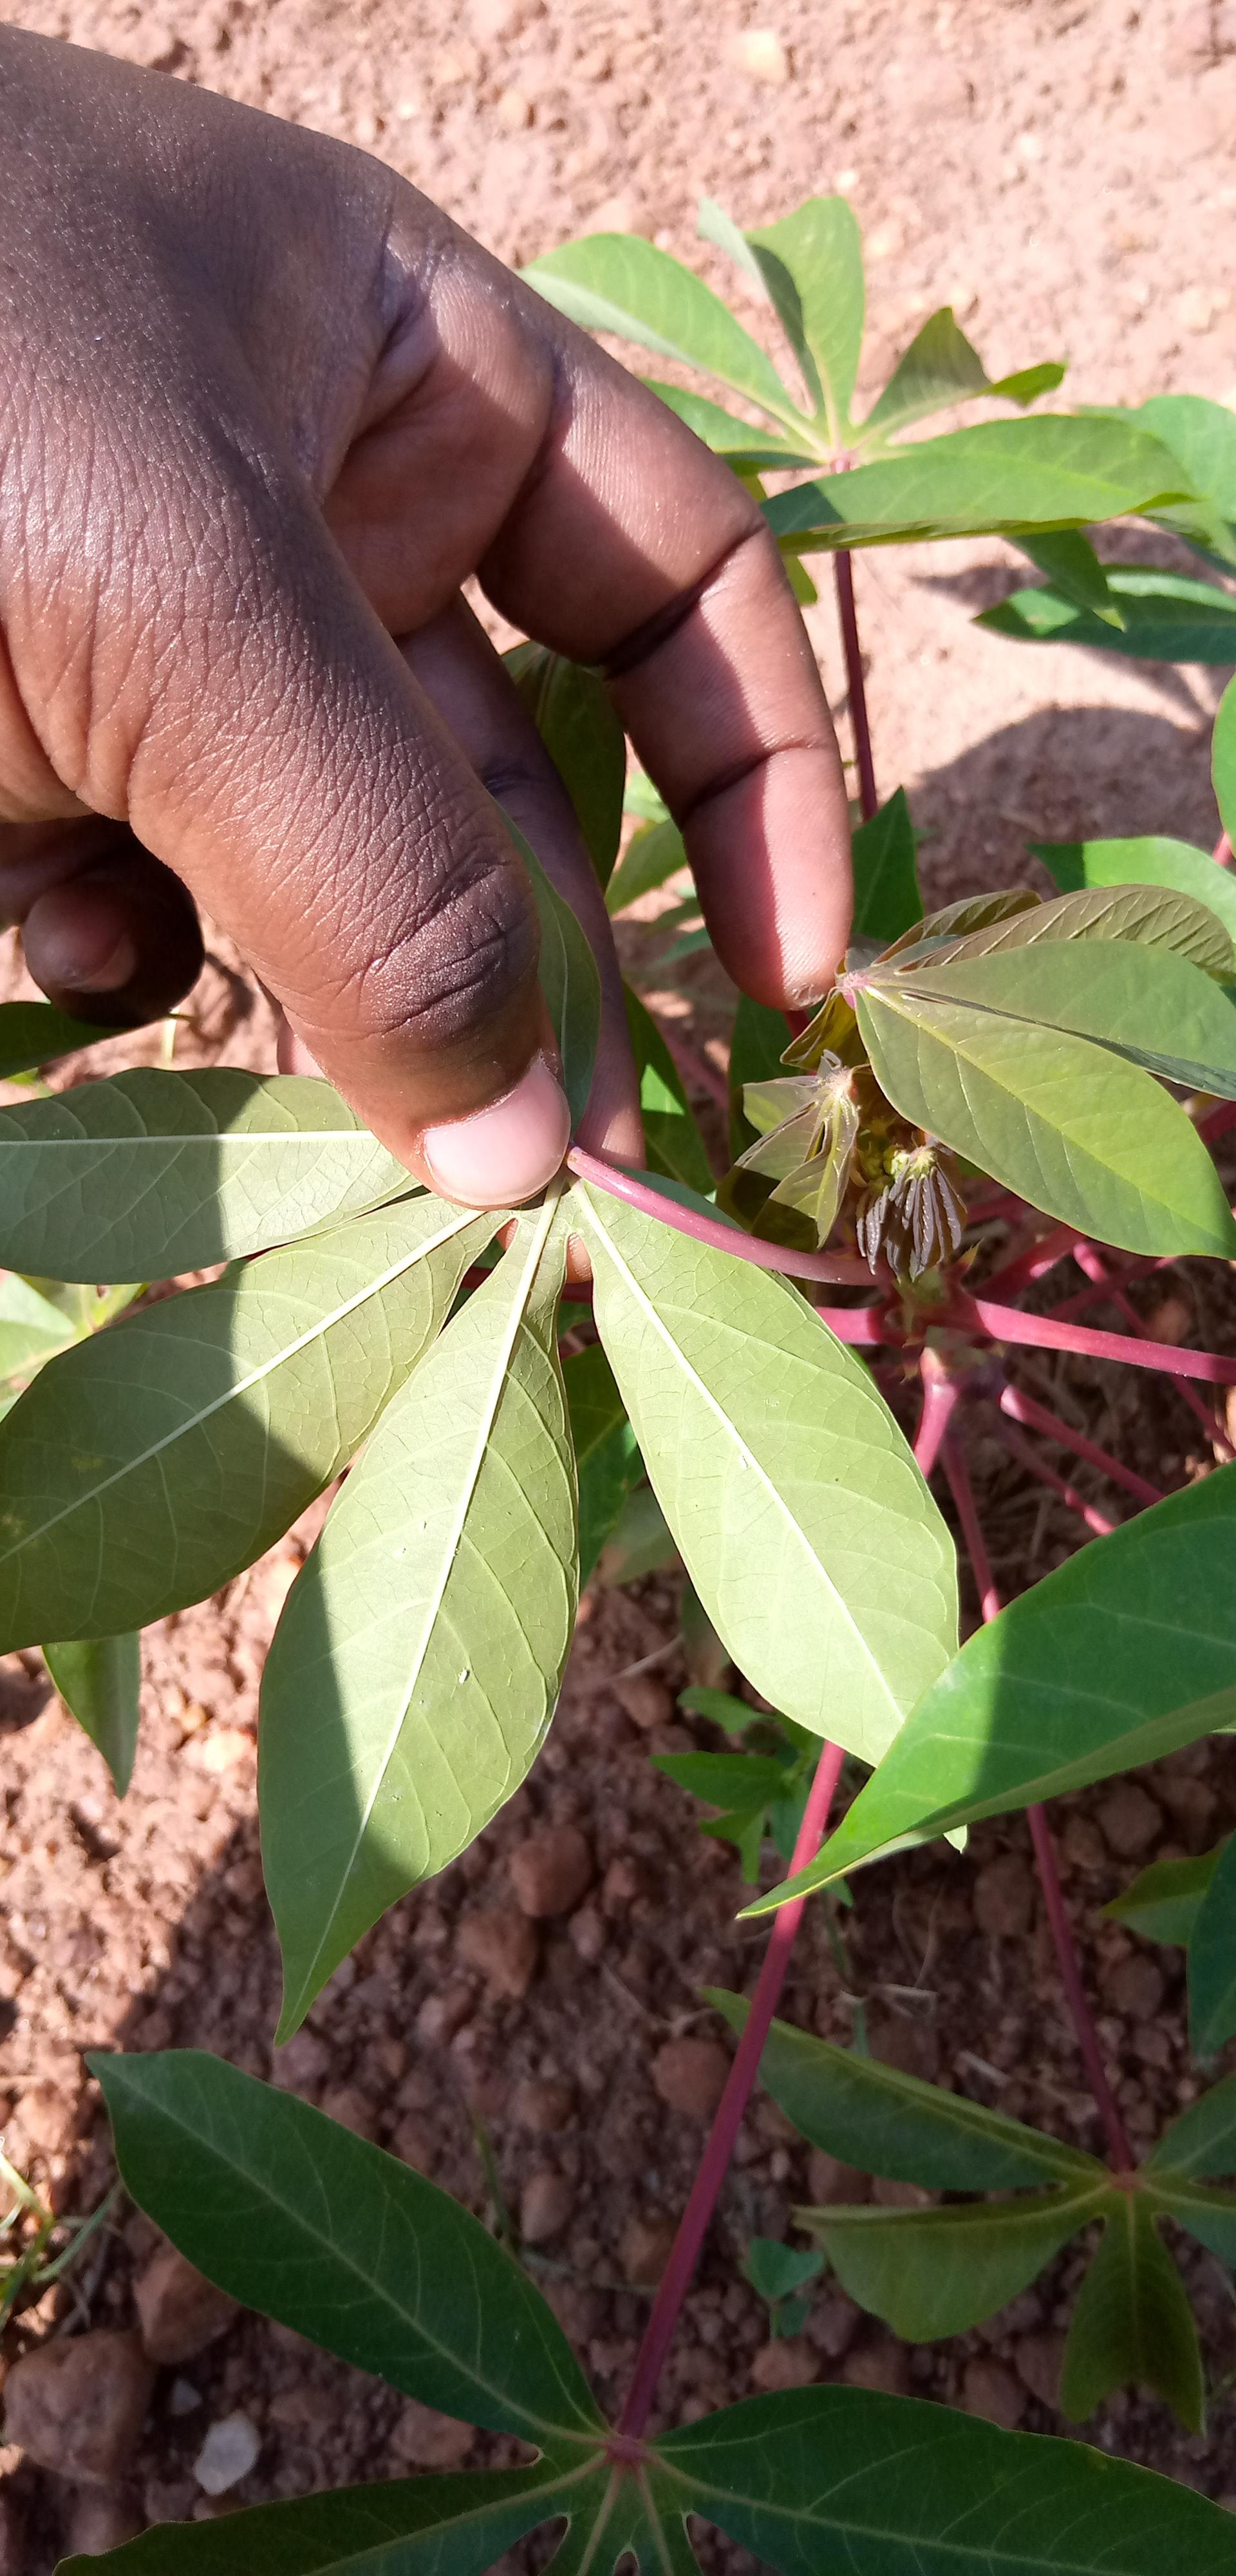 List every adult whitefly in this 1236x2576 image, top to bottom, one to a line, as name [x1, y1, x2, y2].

whitefly [720, 1429, 760, 1475]
whitefly [411, 1509, 442, 1537]
whitefly [389, 1539, 425, 1559]
whitefly [445, 1662, 488, 1692]